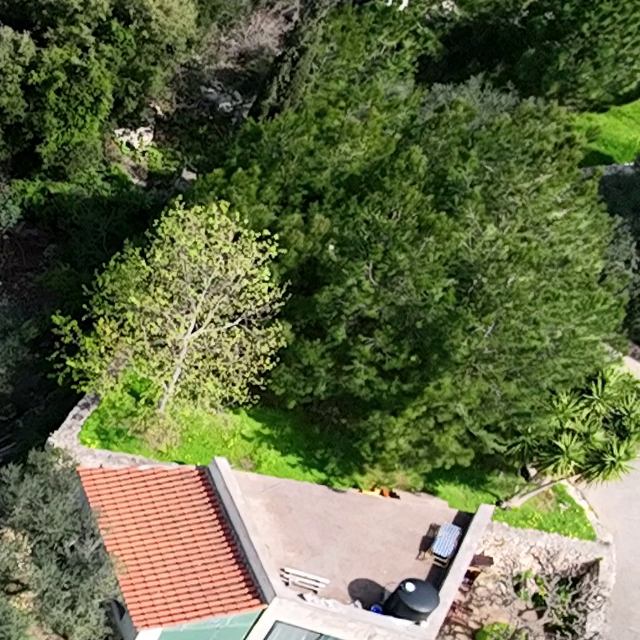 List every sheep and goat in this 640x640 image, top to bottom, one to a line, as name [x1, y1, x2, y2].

None